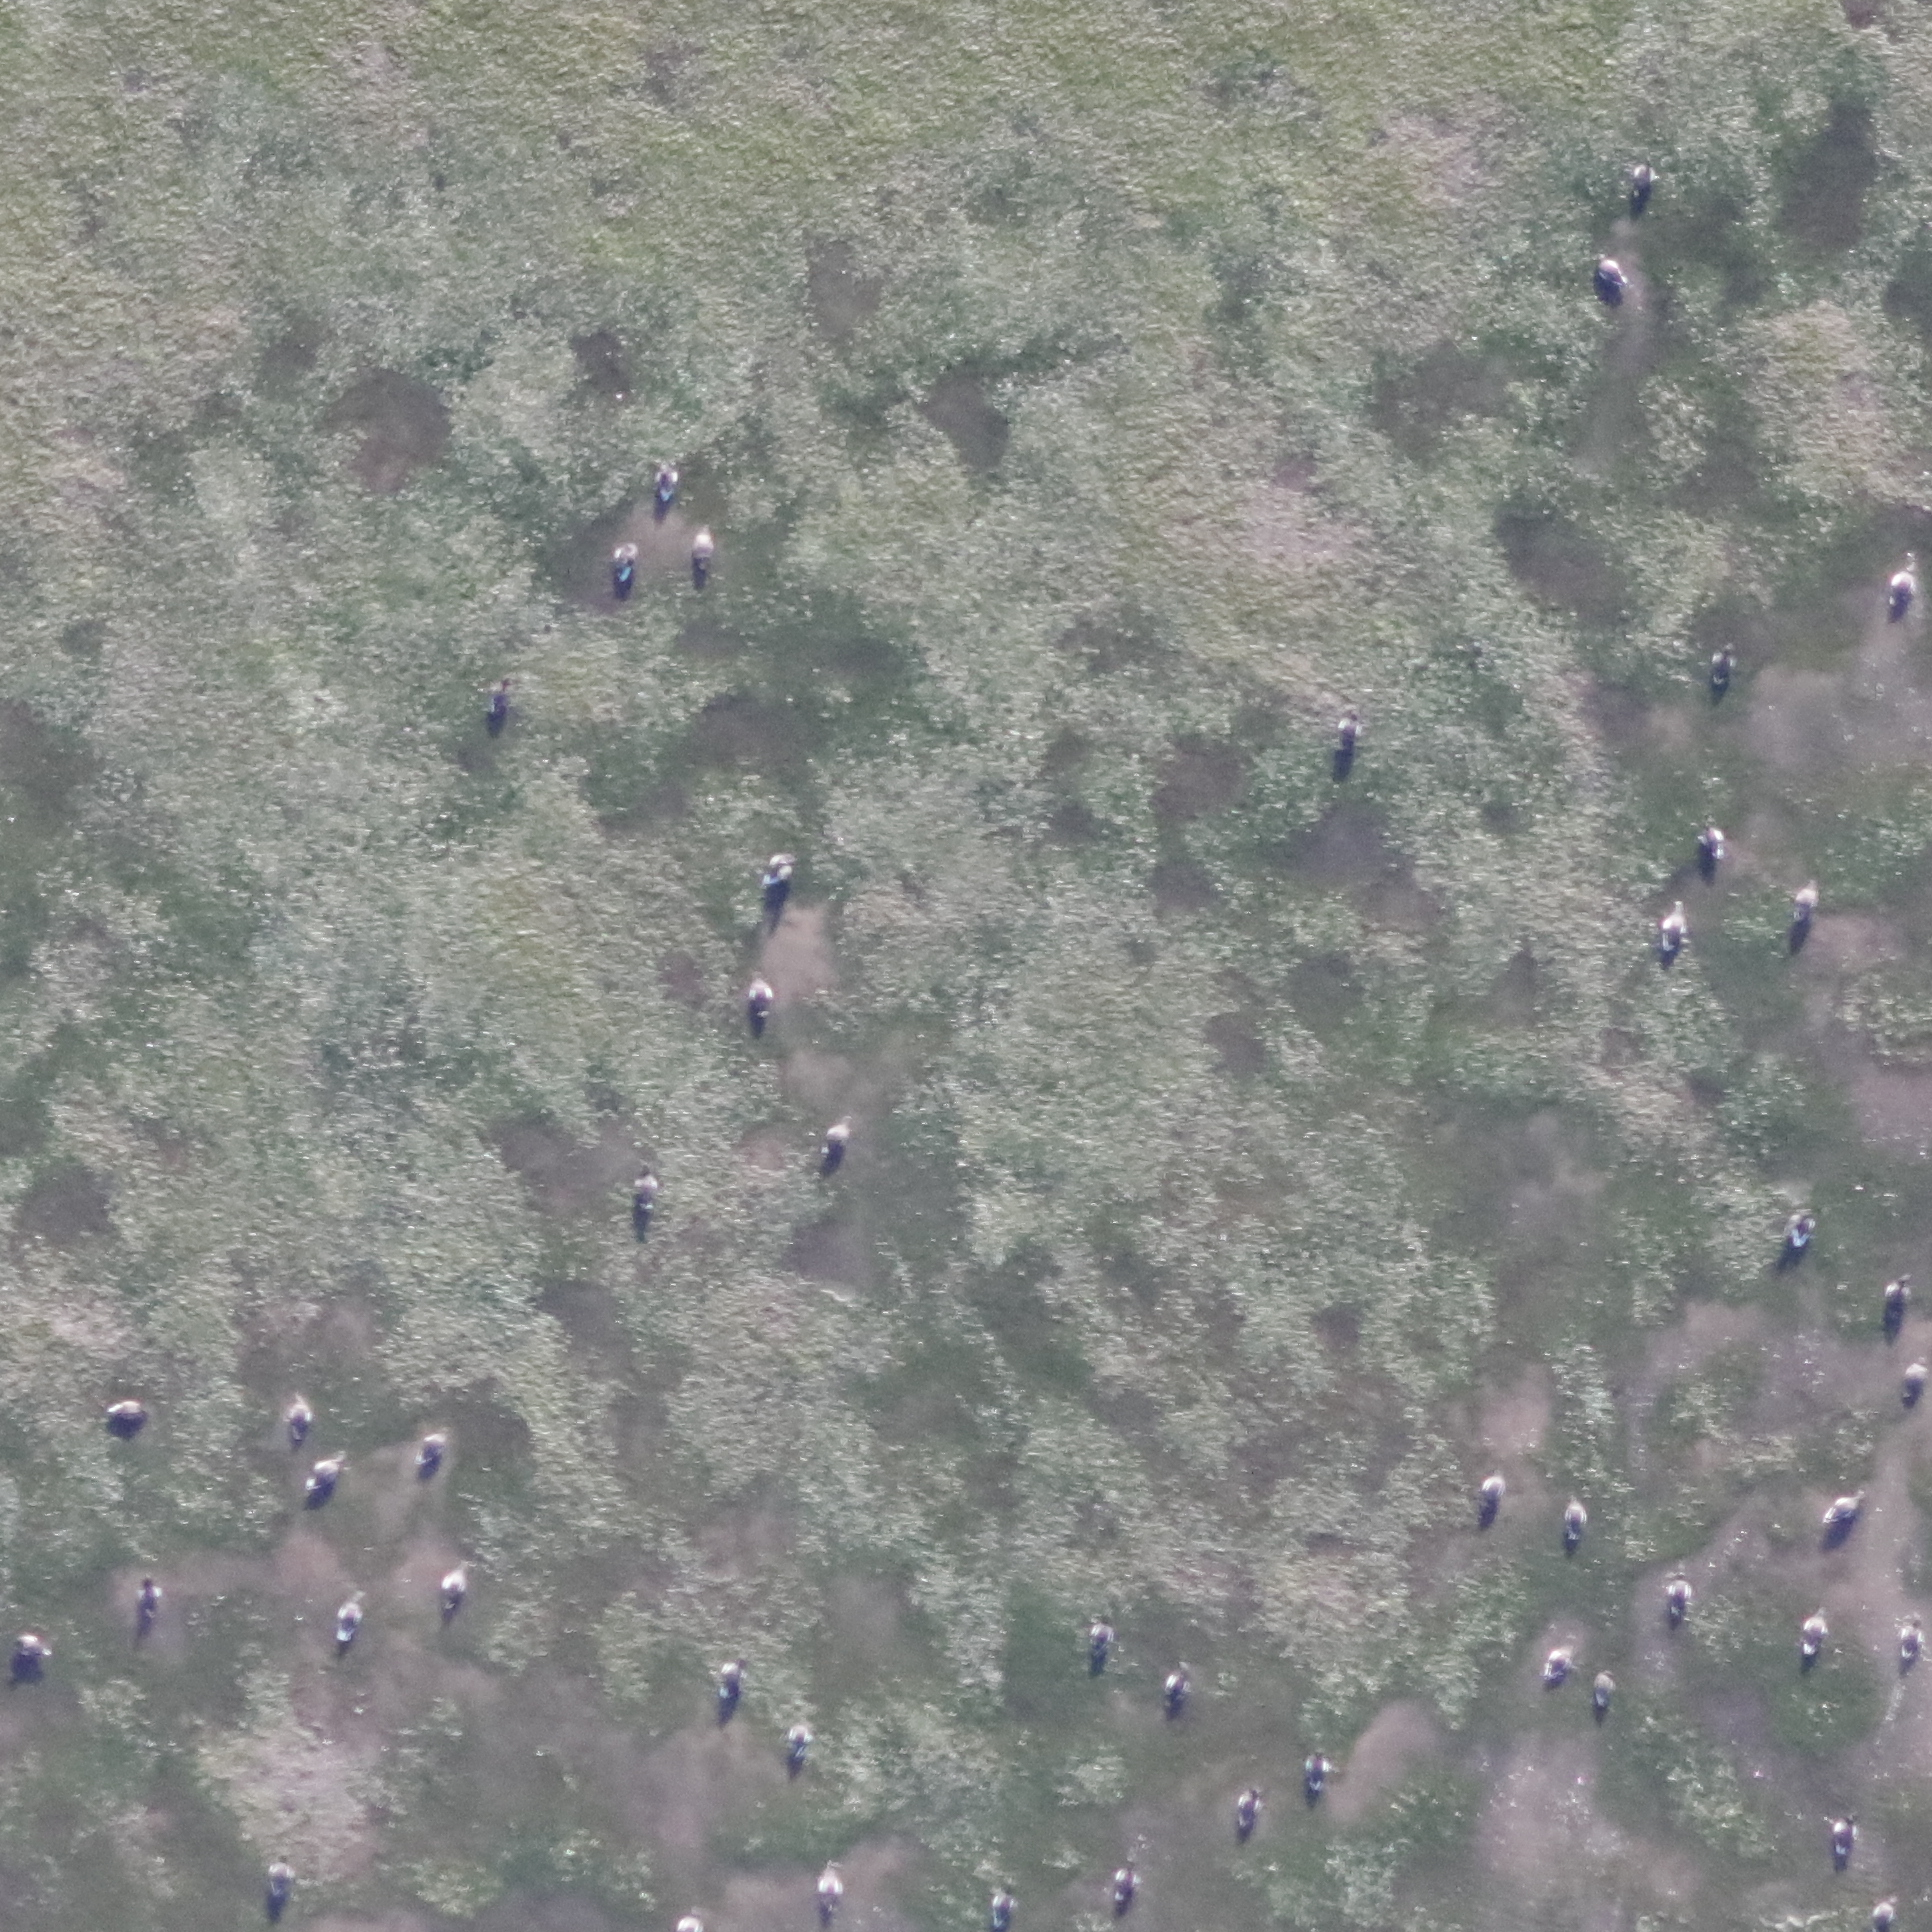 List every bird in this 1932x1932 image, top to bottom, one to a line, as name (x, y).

brant (1640, 177)
brant (1610, 270)
brant (665, 488)
brant (705, 553)
brant (622, 562)
brant (1896, 589)
brant (1725, 662)
brant (493, 705)
brant (1352, 730)
brant (1716, 842)
brant (778, 873)
brant (1808, 900)
brant (1673, 927)
brant (759, 990)
brant (838, 1143)
brant (645, 1201)
brant (1804, 1229)
brant (1900, 1298)
brant (1913, 1381)
brant (295, 1415)
brant (125, 1417)
brant (436, 1444)
brant (318, 1482)
brant (1496, 1491)
brant (1841, 1507)
brant (1576, 1513)
brant (454, 1590)
brant (151, 1601)
brant (1682, 1601)
brant (349, 1622)
brant (1909, 1634)
brant (1815, 1635)
brant (1099, 1637)
brant (33, 1647)
brant (1562, 1658)
brant (729, 1680)
brant (1603, 1687)
brant (1181, 1691)
brant (796, 1737)
brant (1313, 1773)
brant (1255, 1806)
brant (1846, 1834)
brant (274, 1875)
brant (830, 1886)
brant (1121, 1892)
brant (999, 1903)
brant (1881, 1920)
brant (683, 1929)